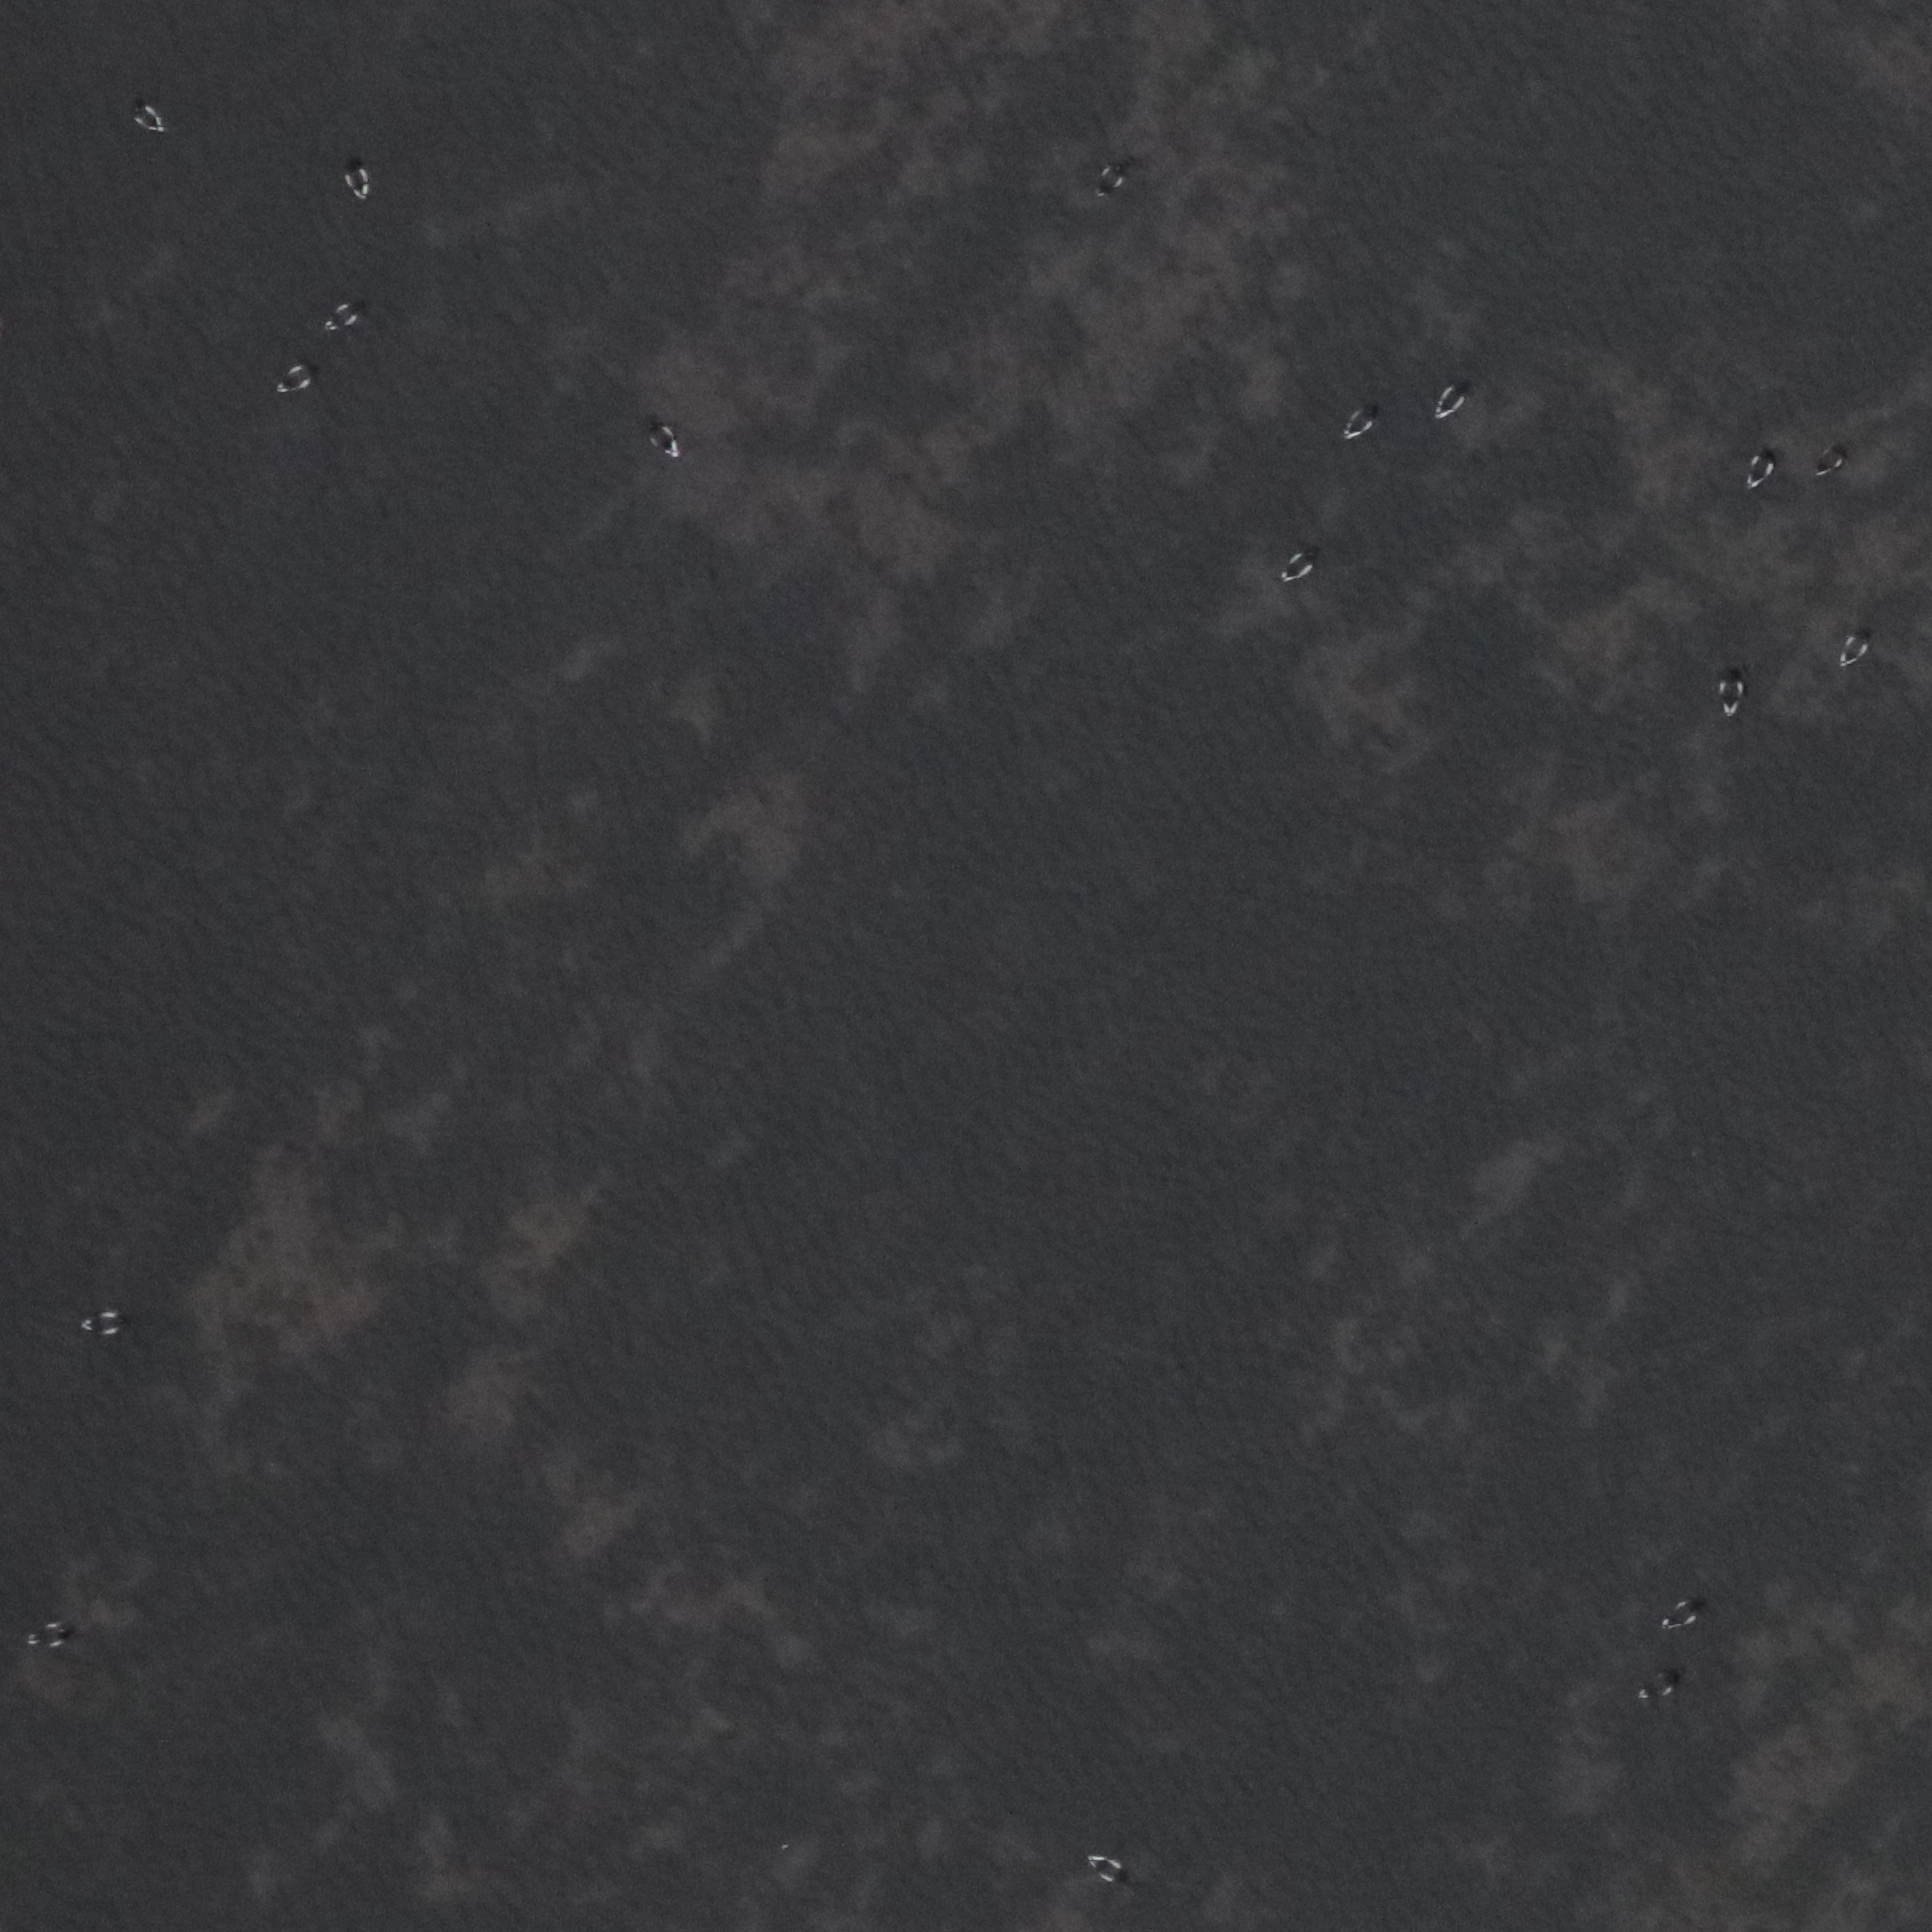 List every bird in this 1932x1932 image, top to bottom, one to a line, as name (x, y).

brant (148, 116)
brant (1113, 178)
brant (359, 180)
brant (346, 318)
brant (298, 378)
brant (1450, 400)
brant (1359, 423)
brant (665, 439)
brant (1829, 462)
brant (1760, 469)
brant (1298, 566)
brant (1854, 648)
brant (1731, 693)
brant (107, 1323)
brant (1682, 1613)
brant (52, 1633)
brant (1663, 1687)
brant (1108, 1867)